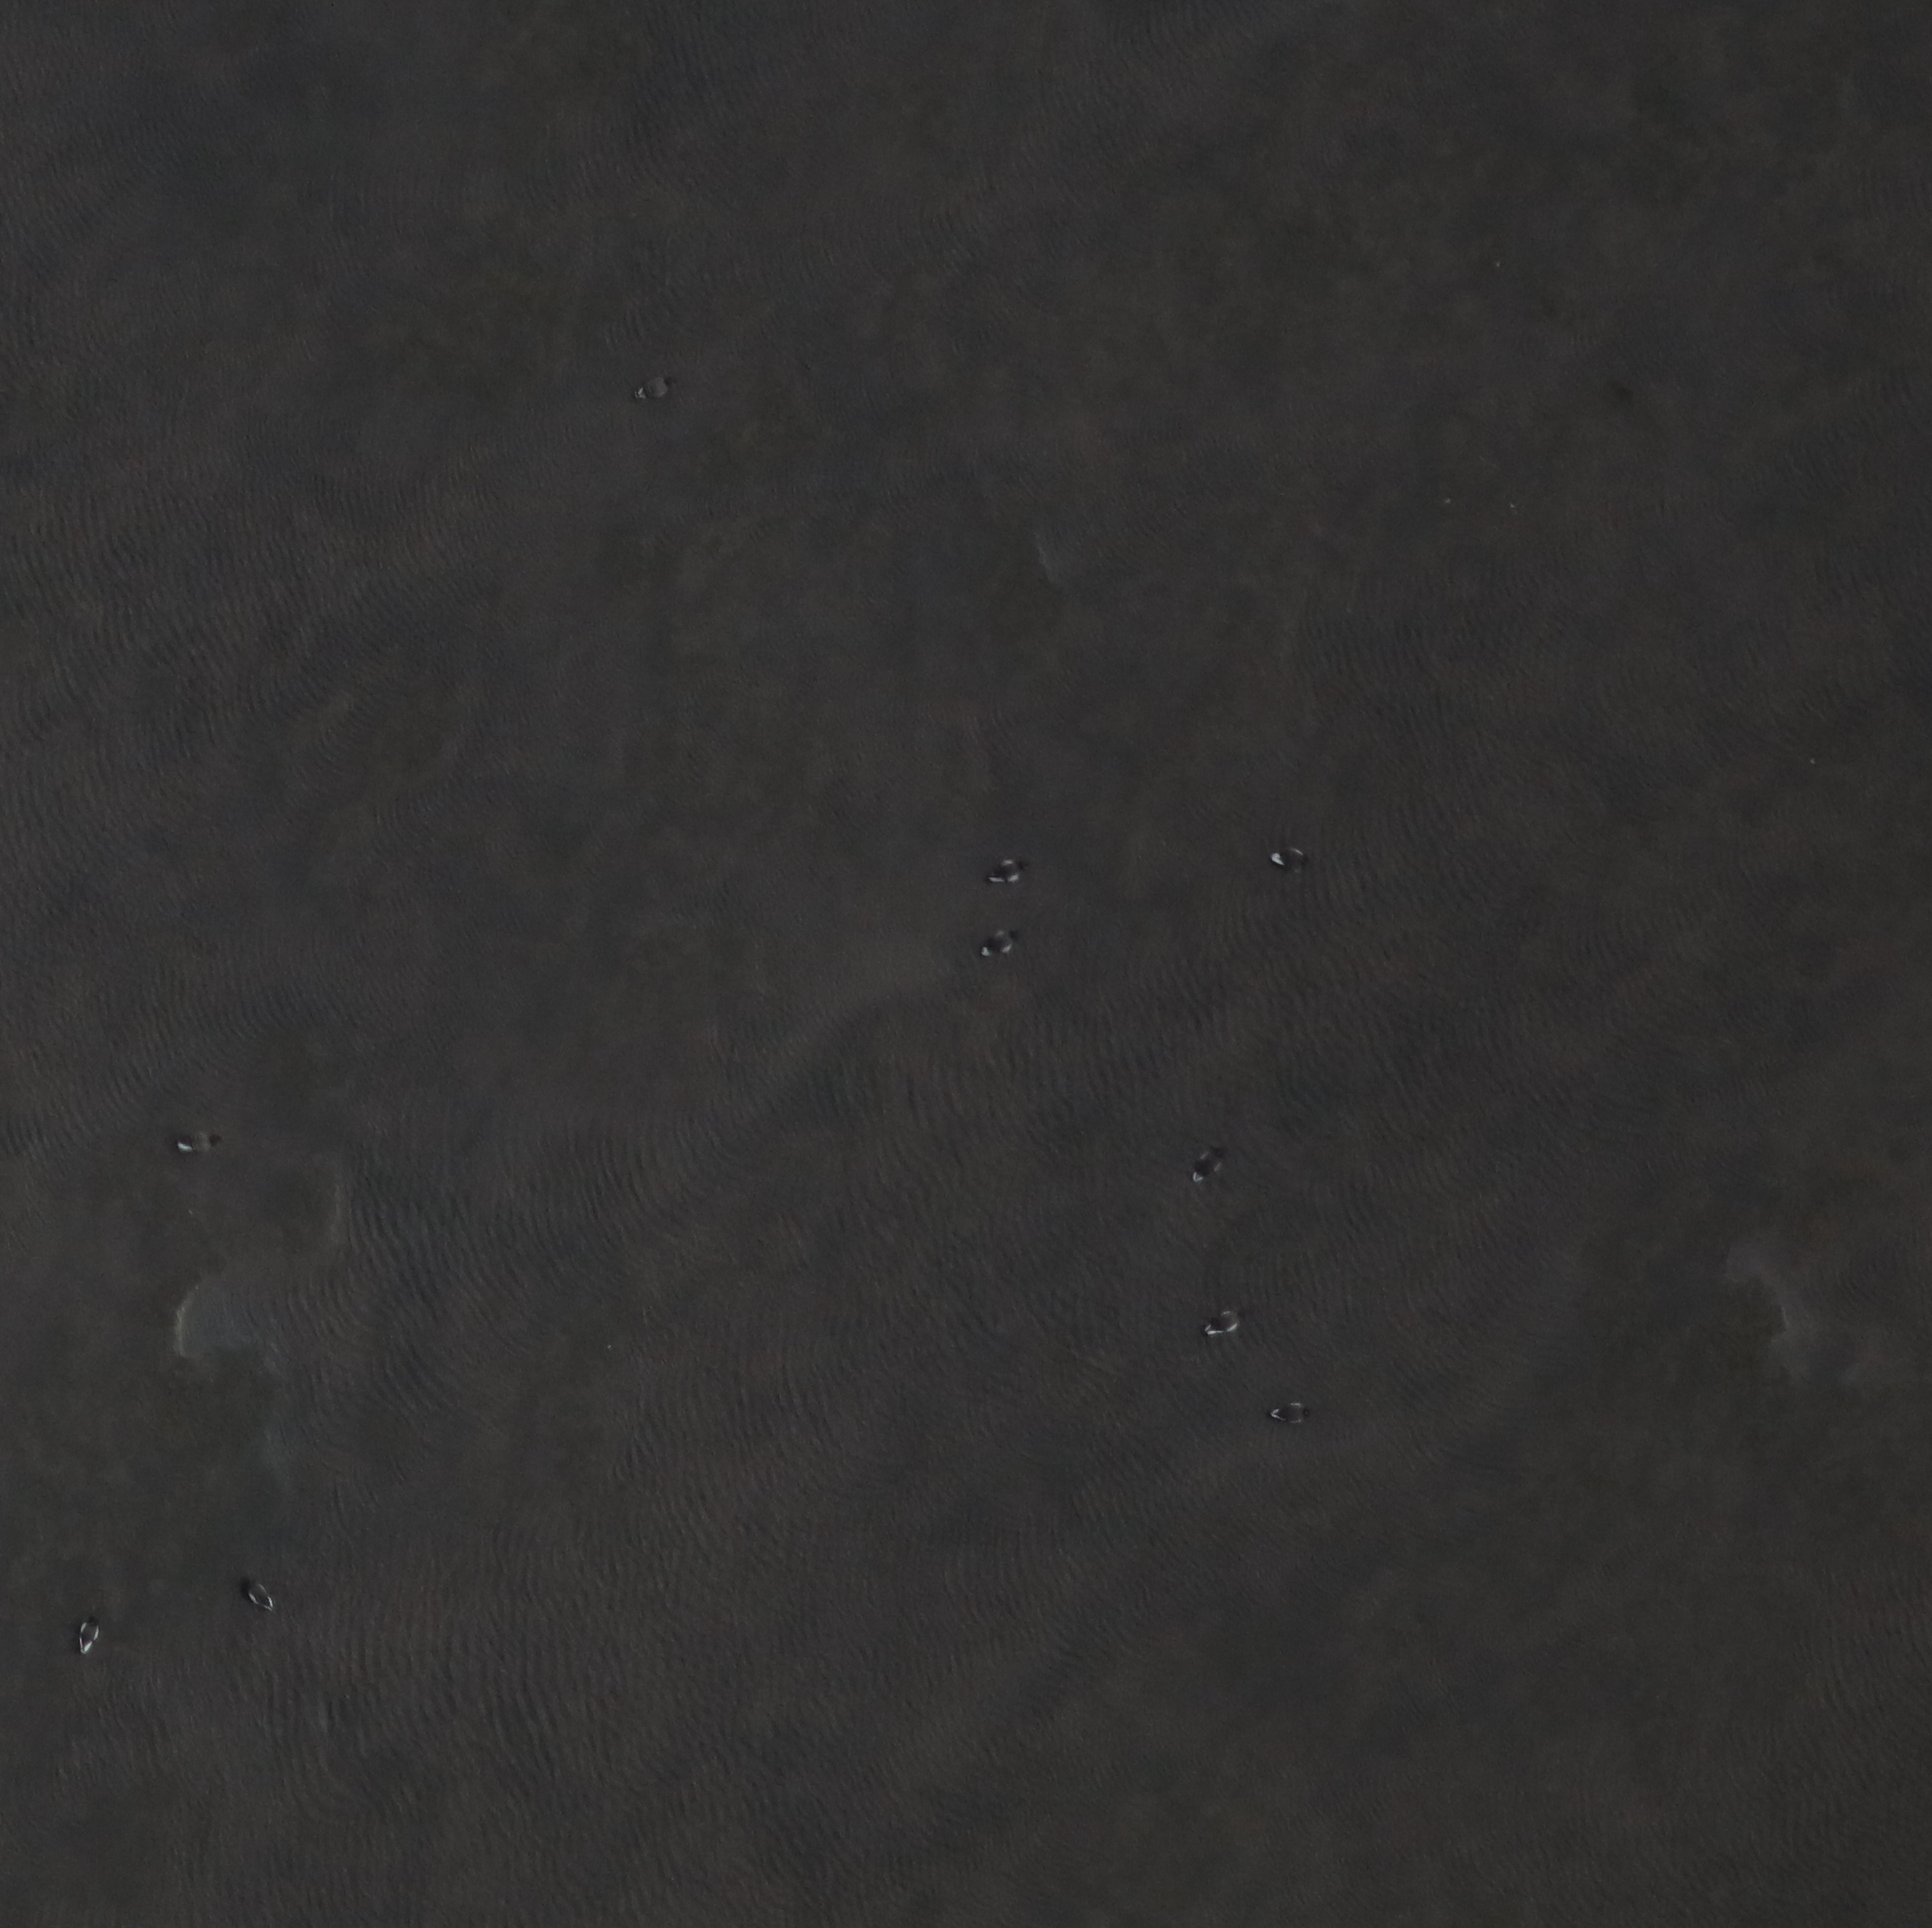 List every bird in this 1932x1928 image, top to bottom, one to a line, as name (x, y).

brant (657, 385)
brant (1289, 859)
brant (1006, 870)
brant (998, 945)
brant (195, 1143)
brant (1206, 1165)
brant (1224, 1321)
brant (1290, 1415)
brant (259, 1596)
brant (88, 1632)